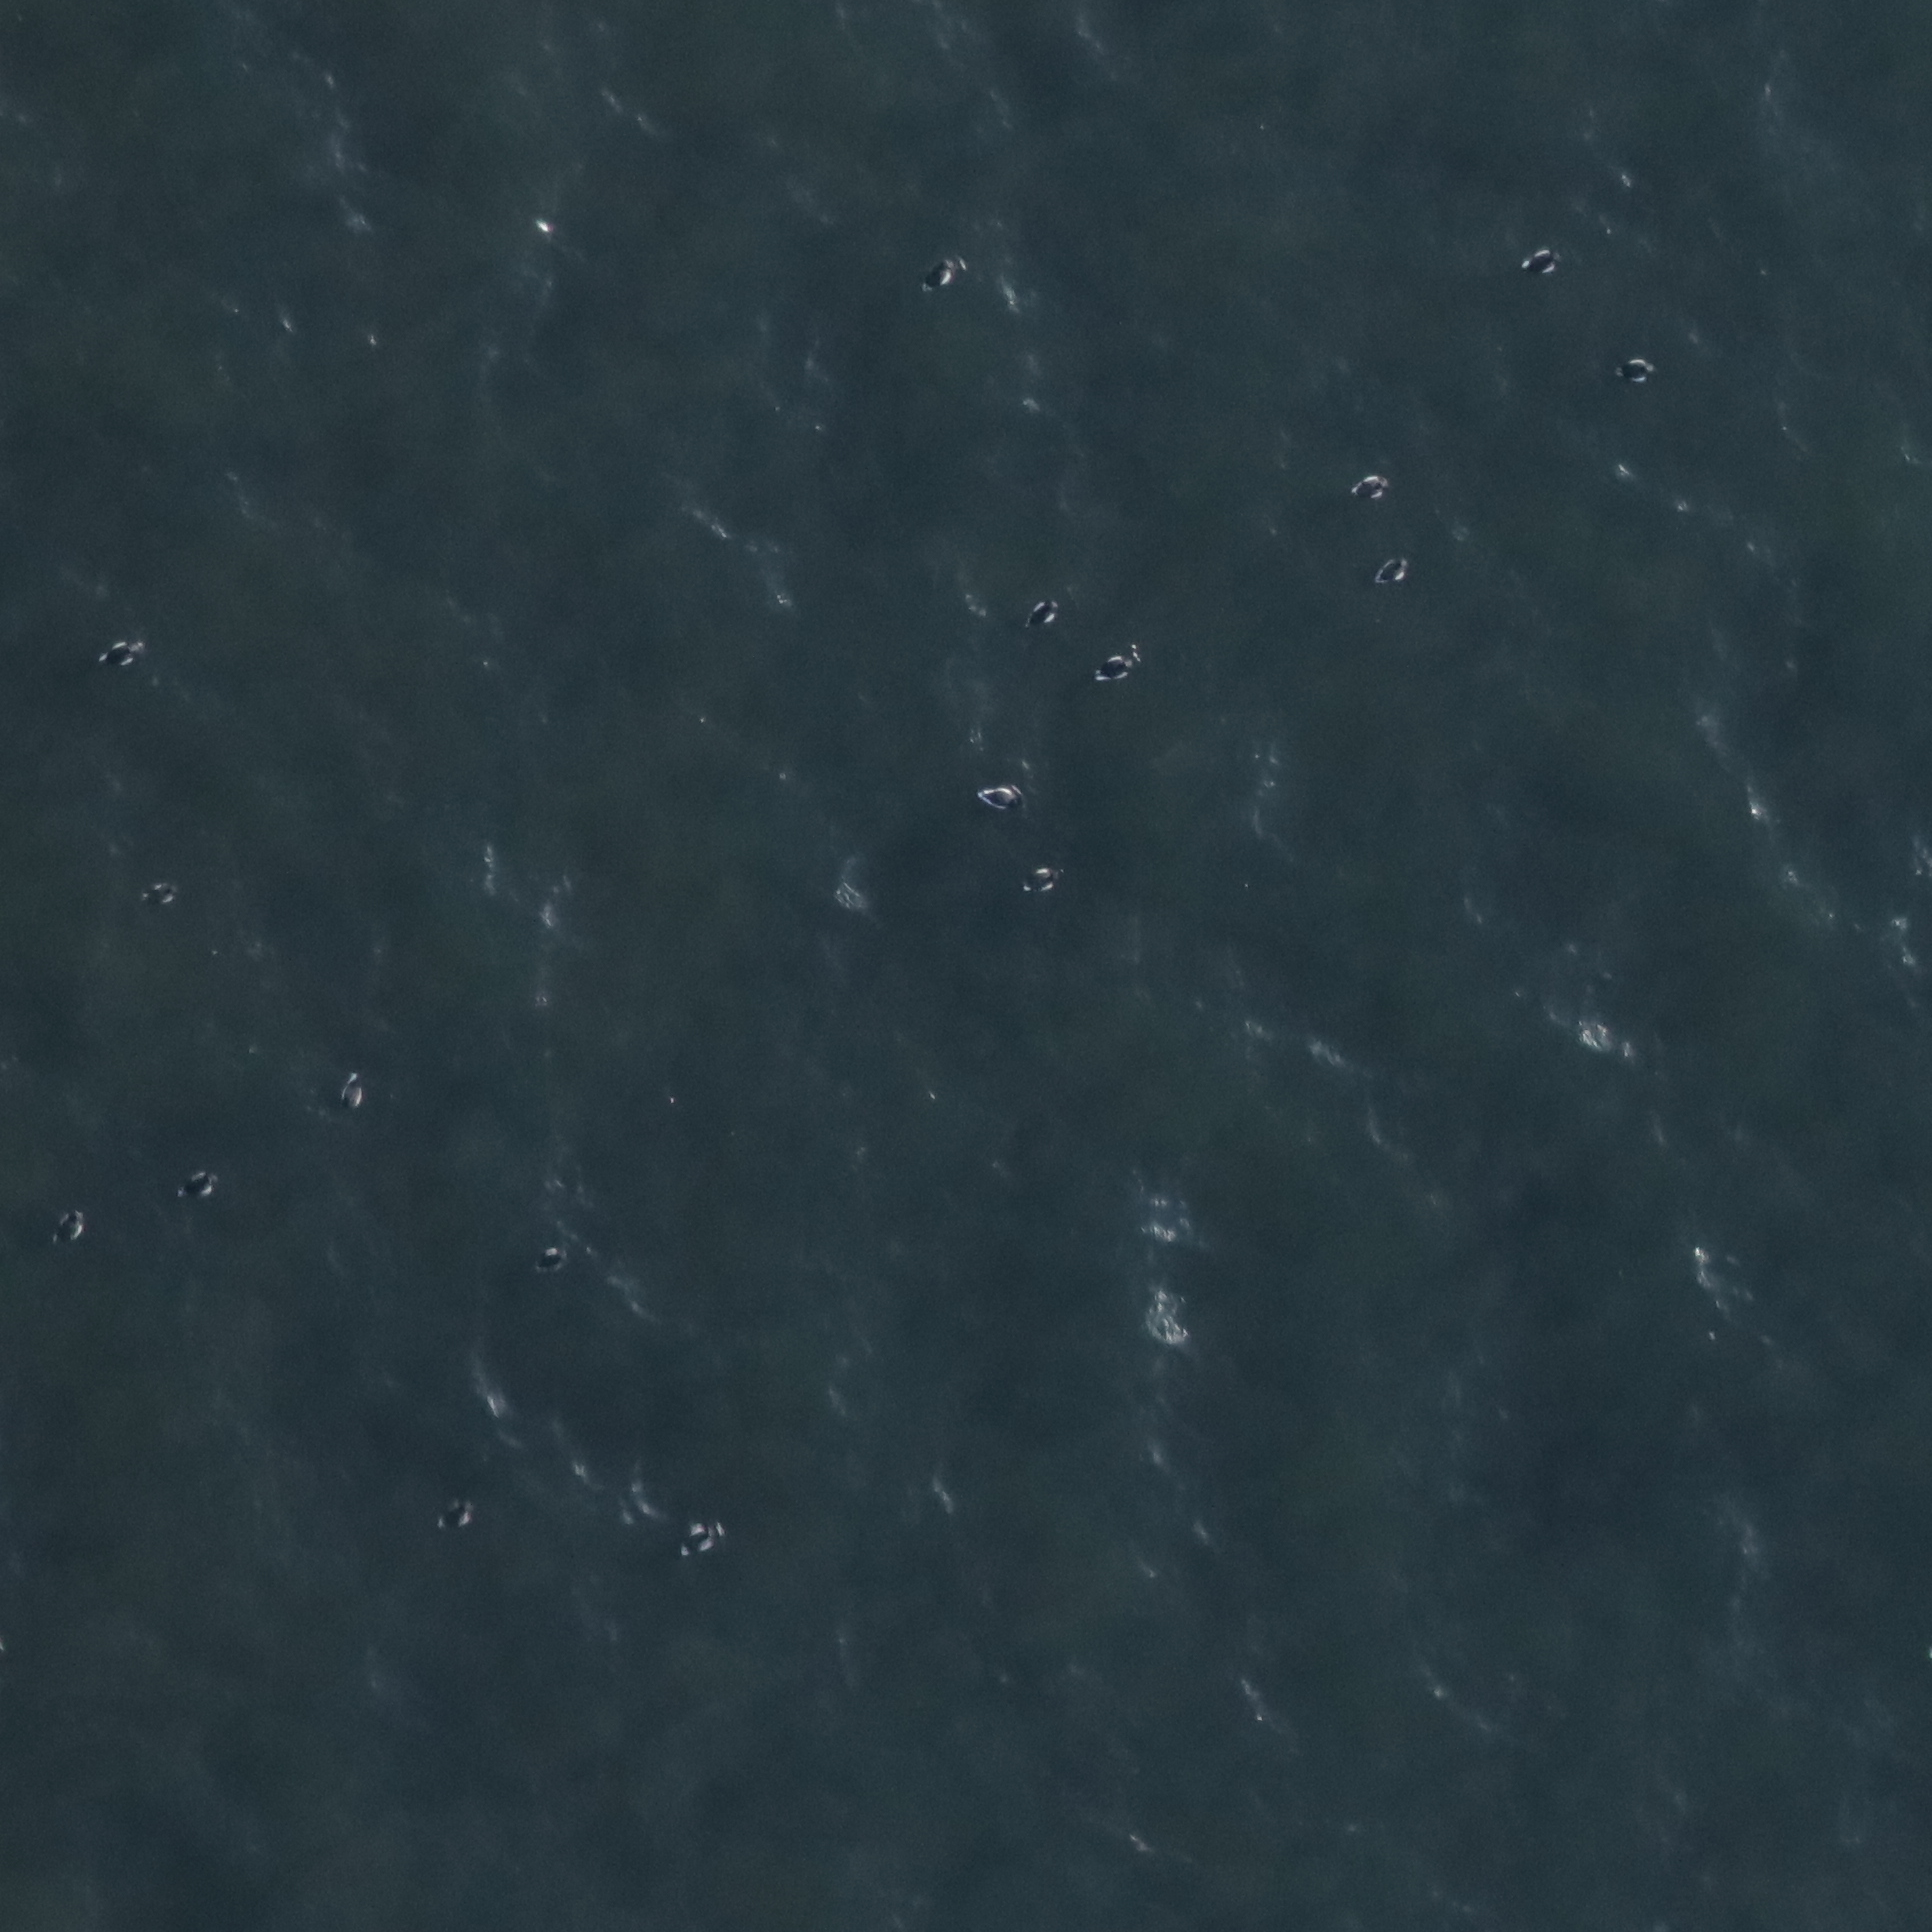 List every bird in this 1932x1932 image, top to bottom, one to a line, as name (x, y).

brant (1544, 263)
brant (936, 272)
brant (1636, 371)
brant (1371, 488)
brant (1395, 571)
brant (1041, 613)
brant (121, 651)
brant (1115, 666)
brant (1003, 797)
brant (1042, 878)
brant (158, 897)
brant (352, 1091)
brant (199, 1187)
brant (68, 1228)
brant (550, 1261)
brant (454, 1513)
brant (700, 1536)